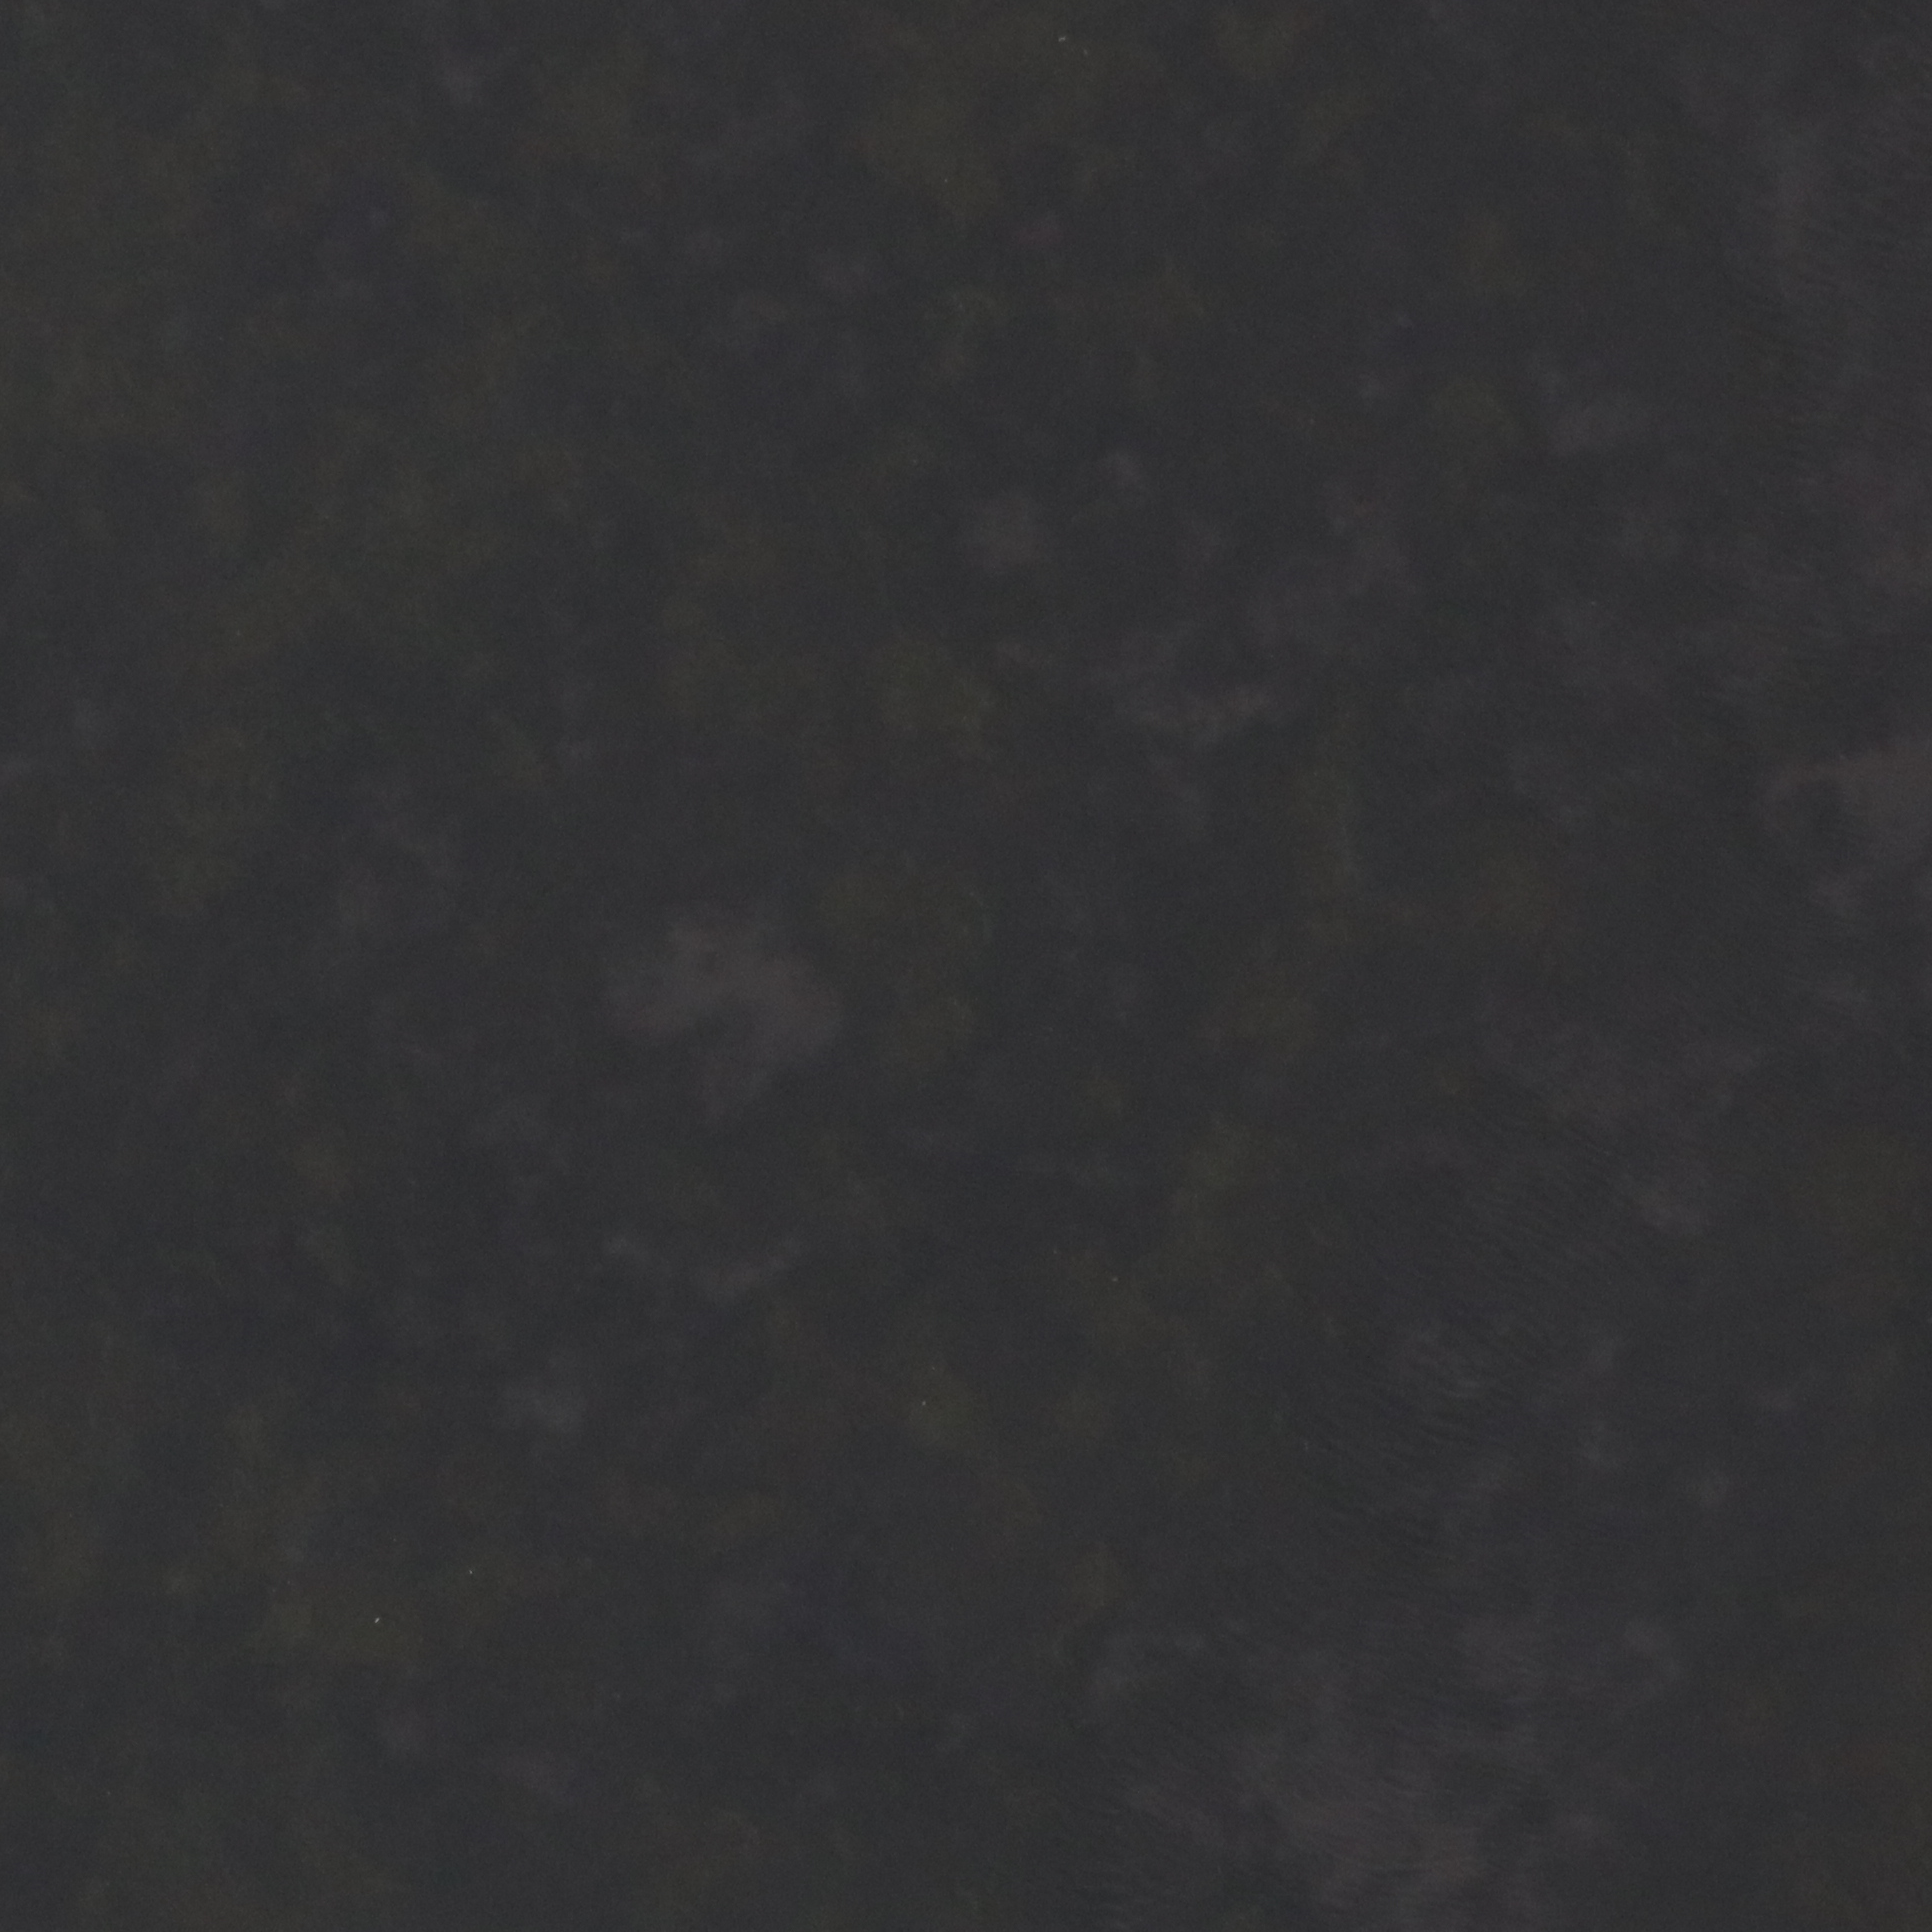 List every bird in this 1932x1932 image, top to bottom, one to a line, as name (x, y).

None